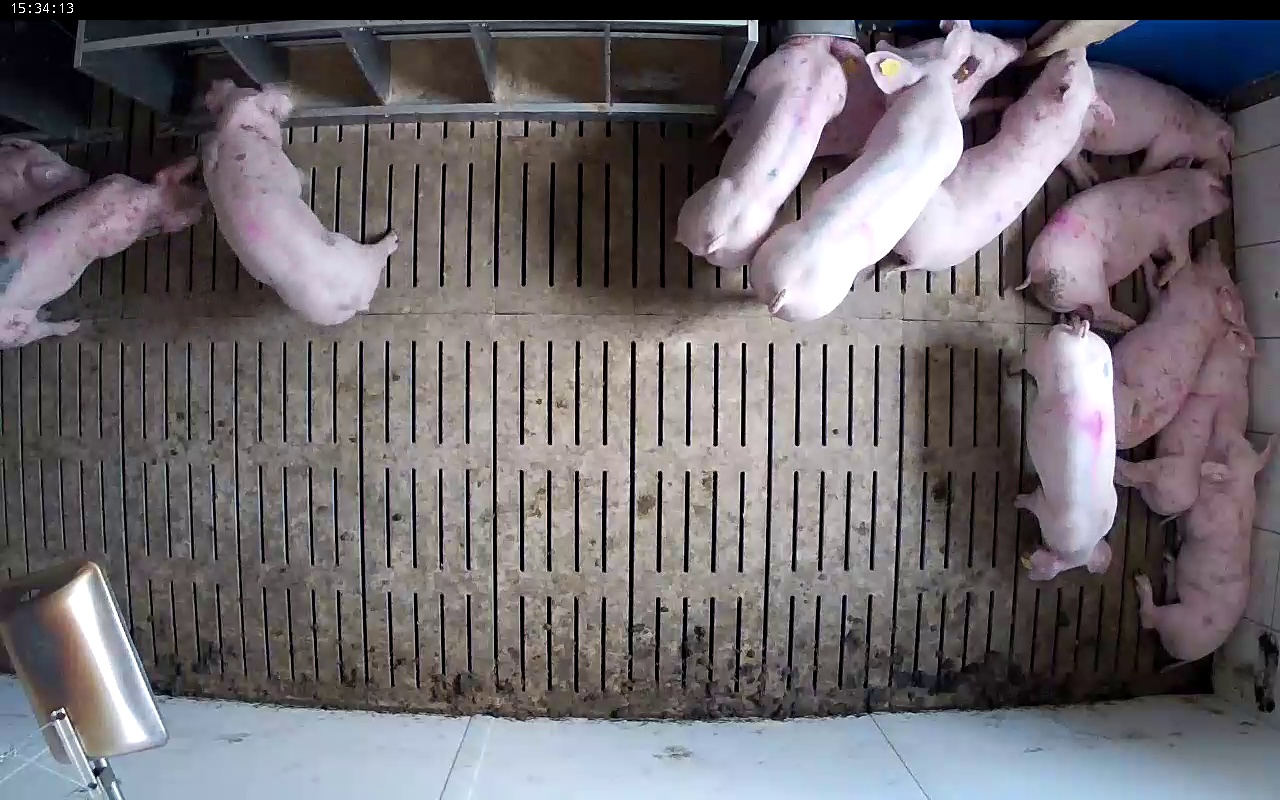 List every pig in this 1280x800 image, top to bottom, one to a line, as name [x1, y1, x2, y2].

pig [711, 21, 1028, 161]
pig [749, 27, 976, 325]
pig [675, 36, 868, 271]
pig [882, 46, 1116, 283]
pig [1059, 59, 1236, 192]
pig [199, 77, 400, 325]
pig [0, 135, 93, 251]
pig [1, 154, 211, 349]
pig [1016, 157, 1234, 332]
pig [1114, 237, 1245, 449]
pig [1008, 314, 1117, 583]
pig [1118, 318, 1258, 533]
pig [1132, 409, 1274, 672]